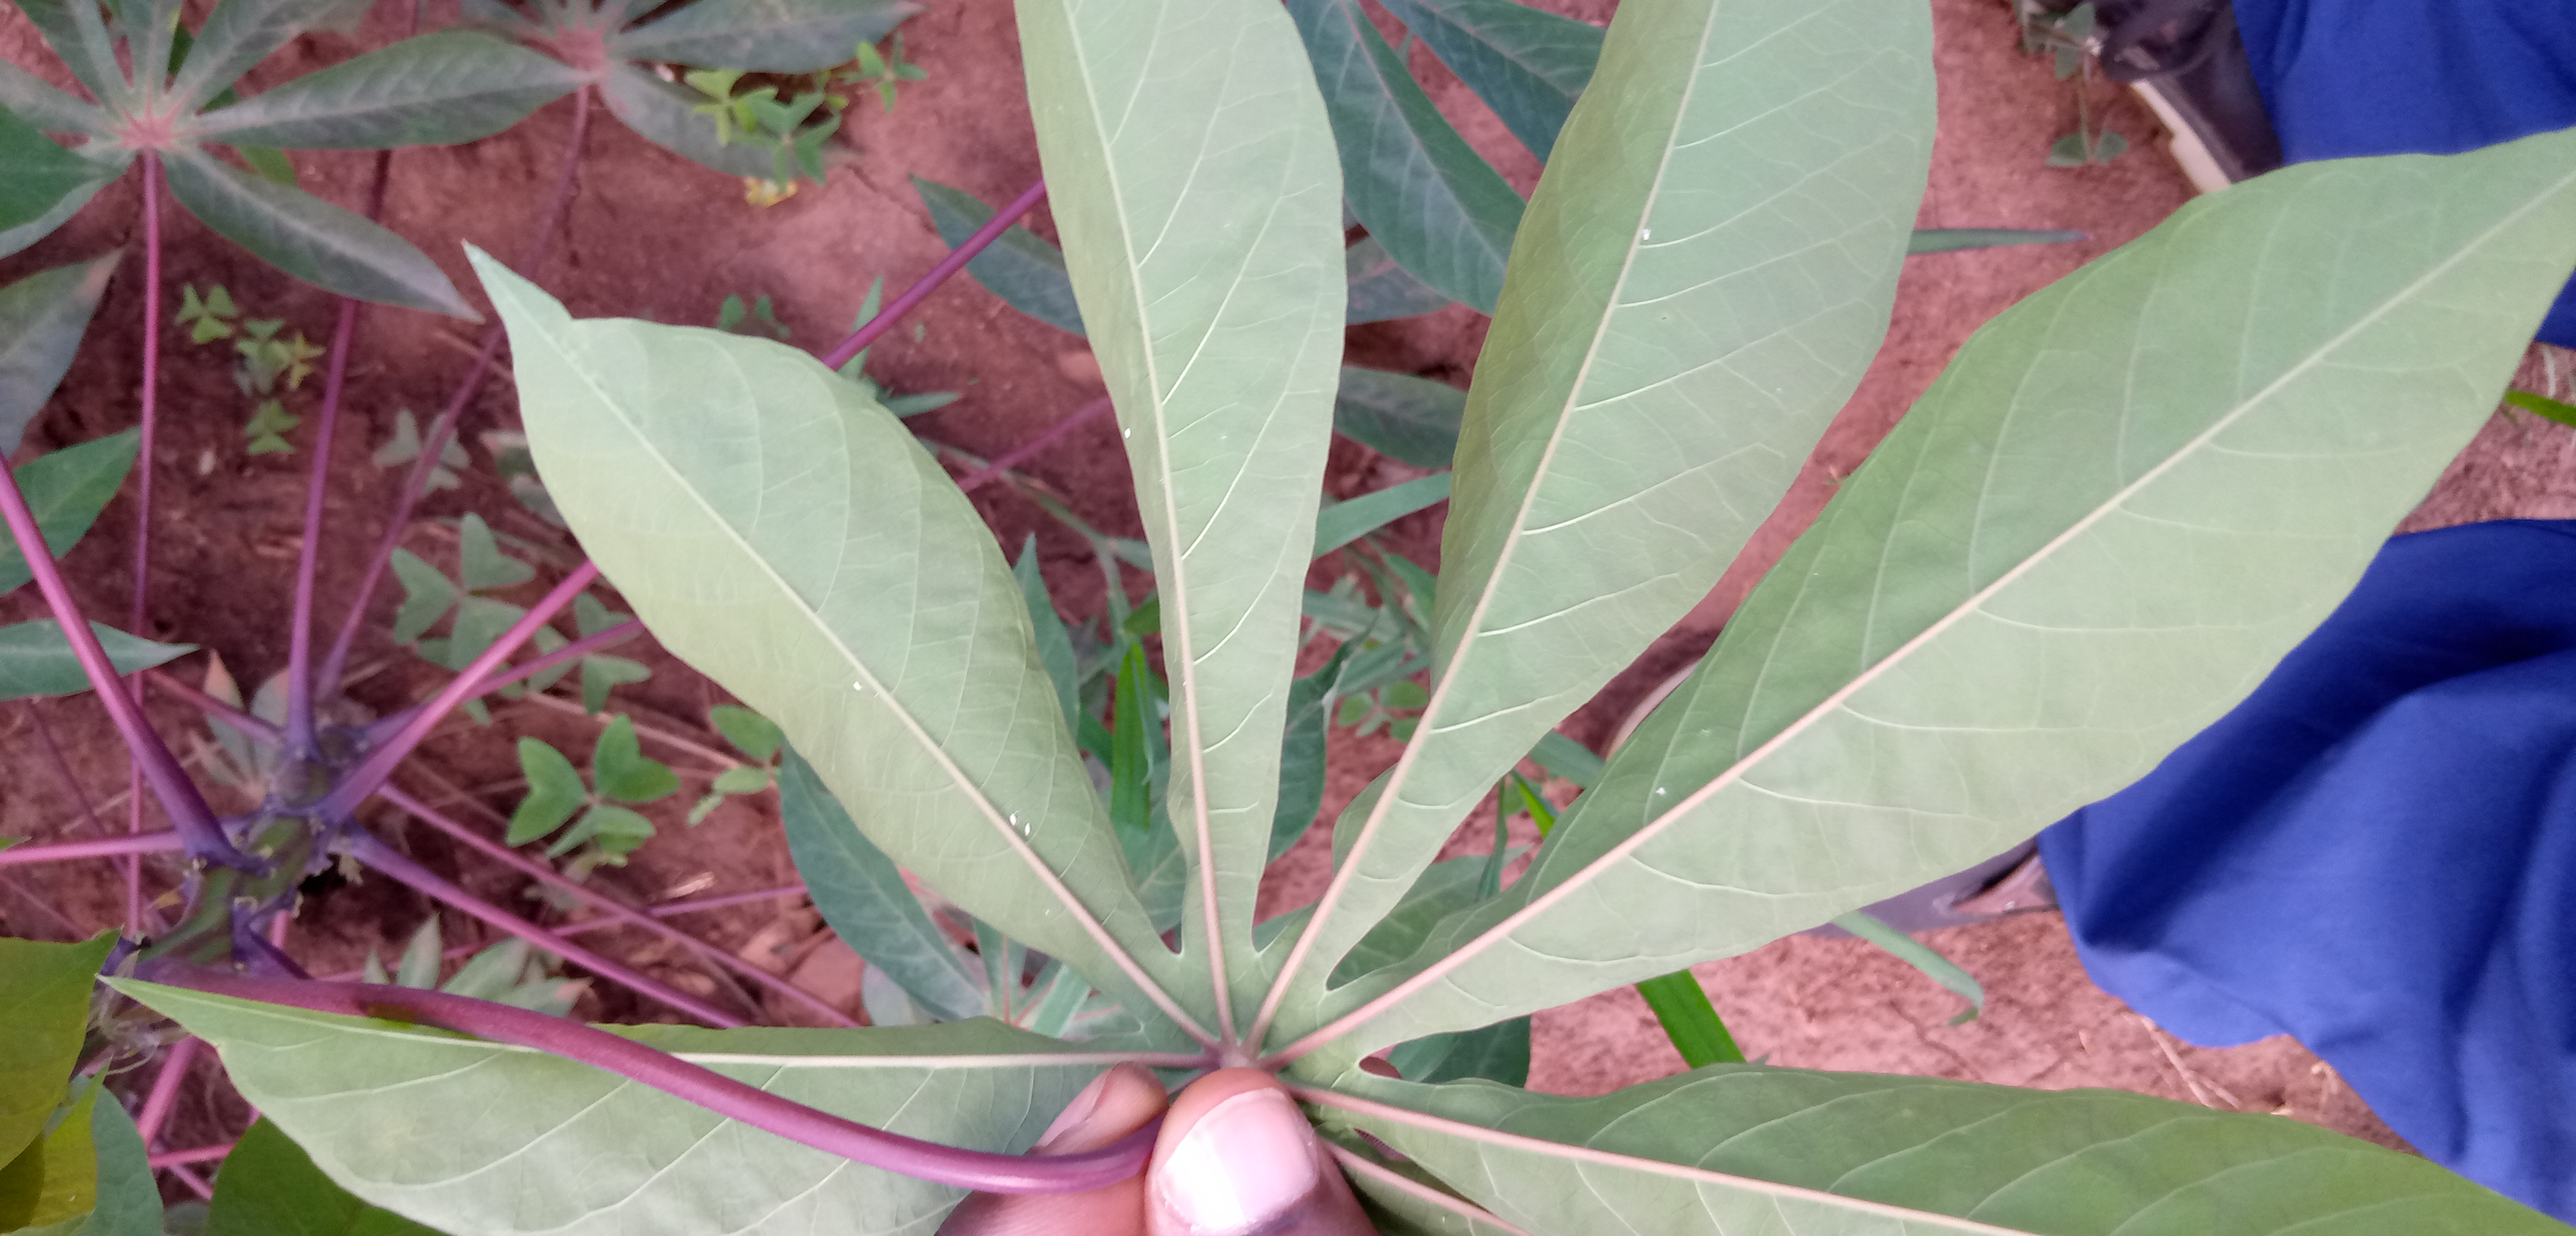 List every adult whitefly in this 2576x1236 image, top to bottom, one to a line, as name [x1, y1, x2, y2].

whitefly [1630, 220, 1669, 264]
whitefly [1121, 411, 1139, 449]
whitefly [837, 663, 876, 705]
whitefly [1647, 775, 1674, 808]
whitefly [1001, 805, 1025, 838]
whitefly [1019, 818, 1043, 847]